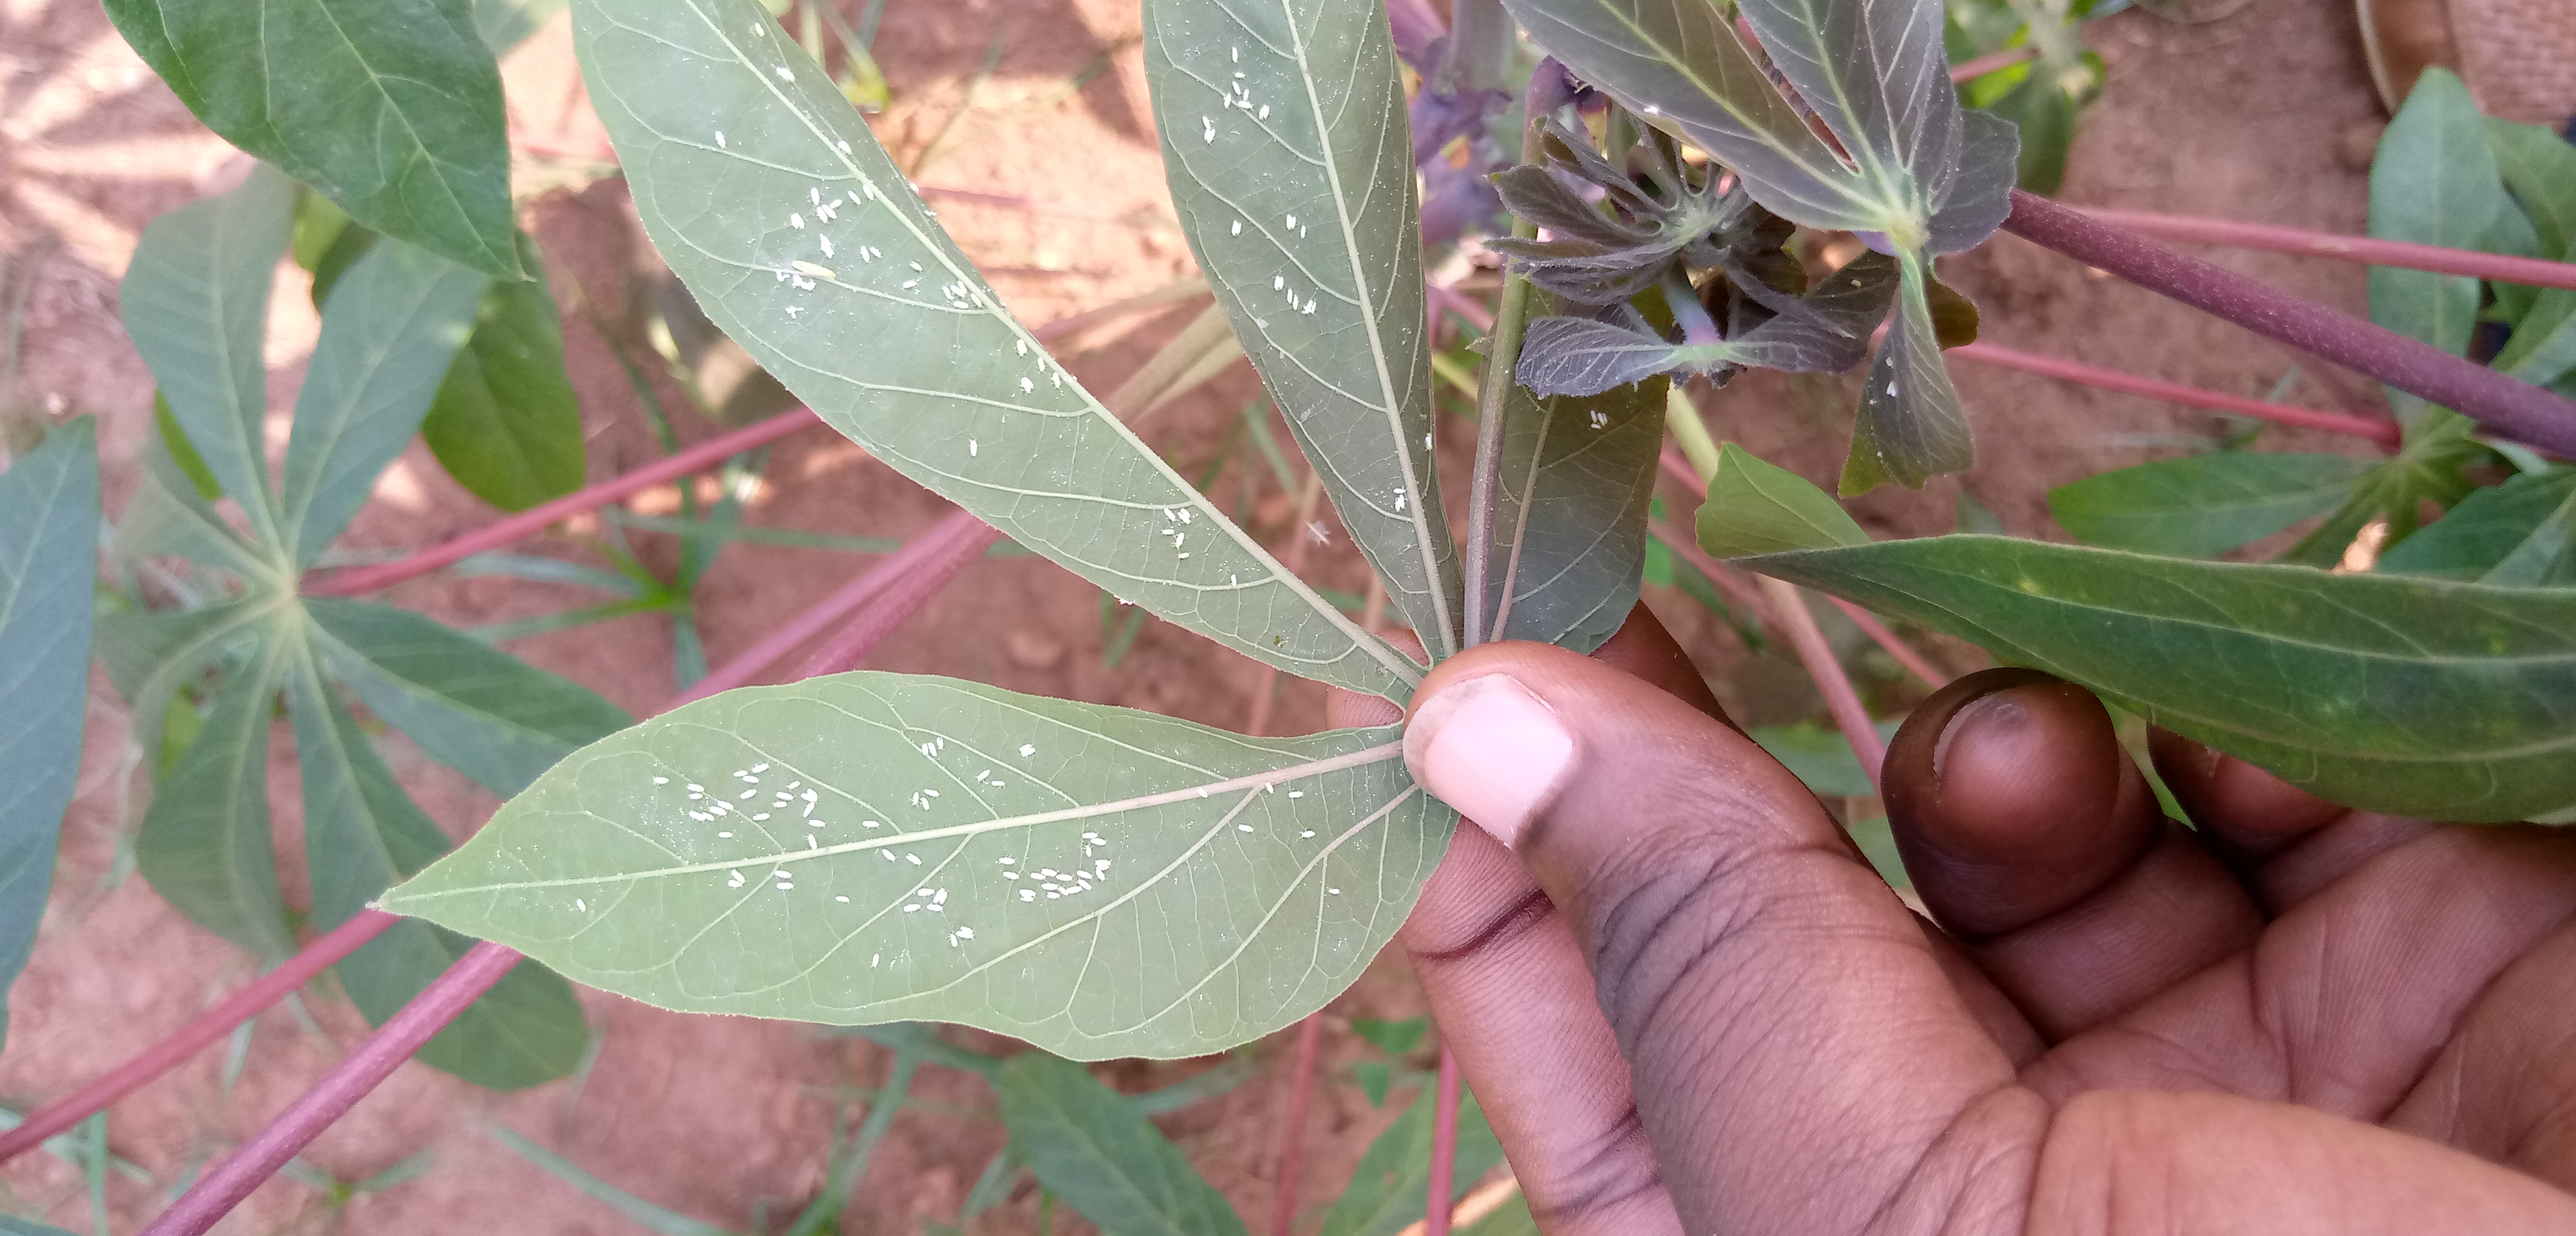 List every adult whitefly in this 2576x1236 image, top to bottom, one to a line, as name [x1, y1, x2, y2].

whitefly [753, 21, 768, 39]
whitefly [1230, 44, 1239, 64]
whitefly [774, 66, 797, 84]
whitefly [1232, 70, 1248, 79]
whitefly [1230, 79, 1243, 96]
whitefly [1242, 86, 1251, 101]
whitefly [1223, 91, 1232, 111]
whitefly [1237, 100, 1253, 109]
whitefly [1258, 104, 1273, 122]
whitefly [1641, 104, 1660, 116]
whitefly [1200, 115, 1212, 128]
whitefly [1204, 127, 1217, 146]
whitefly [714, 130, 727, 149]
whitefly [836, 140, 854, 156]
whitefly [908, 182, 921, 194]
whitefly [862, 183, 876, 201]
whitefly [810, 185, 822, 206]
whitefly [847, 189, 863, 206]
whitefly [831, 198, 845, 208]
whitefly [821, 203, 838, 220]
whitefly [815, 205, 830, 225]
whitefly [923, 209, 938, 218]
whitefly [791, 213, 799, 230]
whitefly [795, 213, 806, 230]
whitefly [1285, 213, 1291, 232]
whitefly [1291, 213, 1297, 231]
whitefly [1229, 218, 1243, 239]
whitefly [1299, 223, 1307, 239]
whitefly [818, 232, 831, 245]
whitefly [858, 245, 872, 265]
whitefly [869, 245, 884, 258]
whitefly [820, 245, 839, 260]
whitefly [906, 259, 923, 273]
whitefly [774, 267, 790, 283]
whitefly [791, 273, 803, 288]
whitefly [1274, 273, 1278, 292]
whitefly [1278, 276, 1284, 291]
whitefly [802, 279, 818, 294]
whitefly [900, 279, 919, 289]
whitefly [956, 281, 968, 288]
whitefly [949, 285, 967, 299]
whitefly [942, 285, 956, 301]
whitefly [1285, 286, 1293, 306]
whitefly [970, 292, 983, 309]
whitefly [1293, 293, 1299, 312]
whitefly [1303, 297, 1318, 316]
whitefly [952, 300, 969, 310]
whitefly [782, 304, 806, 321]
whitefly [1014, 335, 1030, 359]
whitefly [1036, 355, 1048, 375]
whitefly [1051, 371, 1064, 390]
whitefly [1019, 375, 1035, 395]
whitefly [1884, 379, 1899, 398]
whitefly [1589, 409, 1598, 423]
whitefly [1596, 411, 1610, 426]
whitefly [1589, 422, 1602, 431]
whitefly [1425, 432, 1435, 453]
whitefly [967, 435, 979, 457]
whitefly [1392, 486, 1408, 493]
whitefly [1398, 494, 1406, 510]
whitefly [1395, 496, 1400, 512]
whitefly [1163, 505, 1177, 523]
whitefly [1180, 507, 1192, 519]
whitefly [1178, 511, 1191, 526]
whitefly [1302, 518, 1334, 550]
whitefly [1159, 528, 1176, 537]
whitefly [1176, 530, 1186, 548]
whitefly [1175, 551, 1191, 560]
whitefly [1230, 572, 1238, 588]
whitefly [936, 735, 946, 751]
whitefly [928, 741, 939, 757]
whitefly [922, 742, 929, 757]
whitefly [1019, 743, 1032, 752]
whitefly [1021, 747, 1036, 758]
whitefly [752, 762, 770, 774]
whitefly [976, 769, 991, 782]
whitefly [732, 769, 749, 777]
whitefly [651, 776, 670, 785]
whitefly [742, 776, 760, 784]
whitefly [787, 779, 801, 789]
whitefly [990, 780, 1007, 788]
whitefly [1265, 780, 1274, 795]
whitefly [686, 782, 706, 793]
whitefly [1196, 786, 1209, 798]
whitefly [739, 787, 757, 800]
whitefly [807, 787, 819, 801]
whitefly [923, 787, 940, 798]
whitefly [775, 790, 794, 801]
whitefly [911, 791, 920, 807]
whitefly [1286, 791, 1304, 799]
whitefly [800, 792, 808, 803]
whitefly [688, 792, 705, 800]
whitefly [921, 797, 931, 810]
whitefly [716, 800, 734, 811]
whitefly [771, 801, 788, 809]
whitefly [802, 801, 816, 818]
whitefly [709, 804, 728, 816]
whitefly [688, 809, 705, 823]
whitefly [751, 810, 772, 822]
whitefly [702, 811, 715, 822]
whitefly [807, 818, 826, 829]
whitefly [860, 819, 881, 830]
whitefly [1235, 822, 1256, 834]
whitefly [1298, 830, 1316, 838]
whitefly [717, 830, 734, 839]
whitefly [1081, 832, 1100, 838]
whitefly [807, 832, 819, 851]
whitefly [1090, 838, 1107, 845]
whitefly [1084, 843, 1093, 859]
whitefly [881, 848, 897, 862]
whitefly [905, 852, 924, 867]
whitefly [998, 856, 1016, 865]
whitefly [1094, 859, 1113, 865]
whitefly [1040, 867, 1057, 877]
whitefly [730, 868, 746, 884]
whitefly [1095, 868, 1106, 881]
whitefly [773, 868, 793, 880]
whitefly [1075, 868, 1093, 879]
whitefly [1002, 870, 1020, 881]
whitefly [1029, 871, 1045, 880]
whitefly [1056, 873, 1074, 882]
whitefly [726, 879, 743, 888]
whitefly [1077, 879, 1092, 891]
whitefly [775, 881, 795, 891]
whitefly [1039, 881, 1059, 892]
whitefly [1059, 886, 1068, 897]
whitefly [1068, 886, 1083, 895]
whitefly [916, 886, 935, 896]
whitefly [933, 886, 945, 904]
whitefly [1327, 886, 1342, 895]
whitefly [1018, 888, 1037, 896]
whitefly [940, 892, 948, 904]
whitefly [1046, 892, 1060, 900]
whitefly [834, 894, 850, 904]
whitefly [1019, 896, 1036, 904]
whitefly [576, 897, 587, 913]
whitefly [901, 902, 923, 913]
whitefly [925, 903, 944, 913]
whitefly [960, 926, 974, 933]
whitefly [956, 930, 977, 940]
whitefly [949, 932, 959, 949]
whitefly [870, 951, 881, 969]